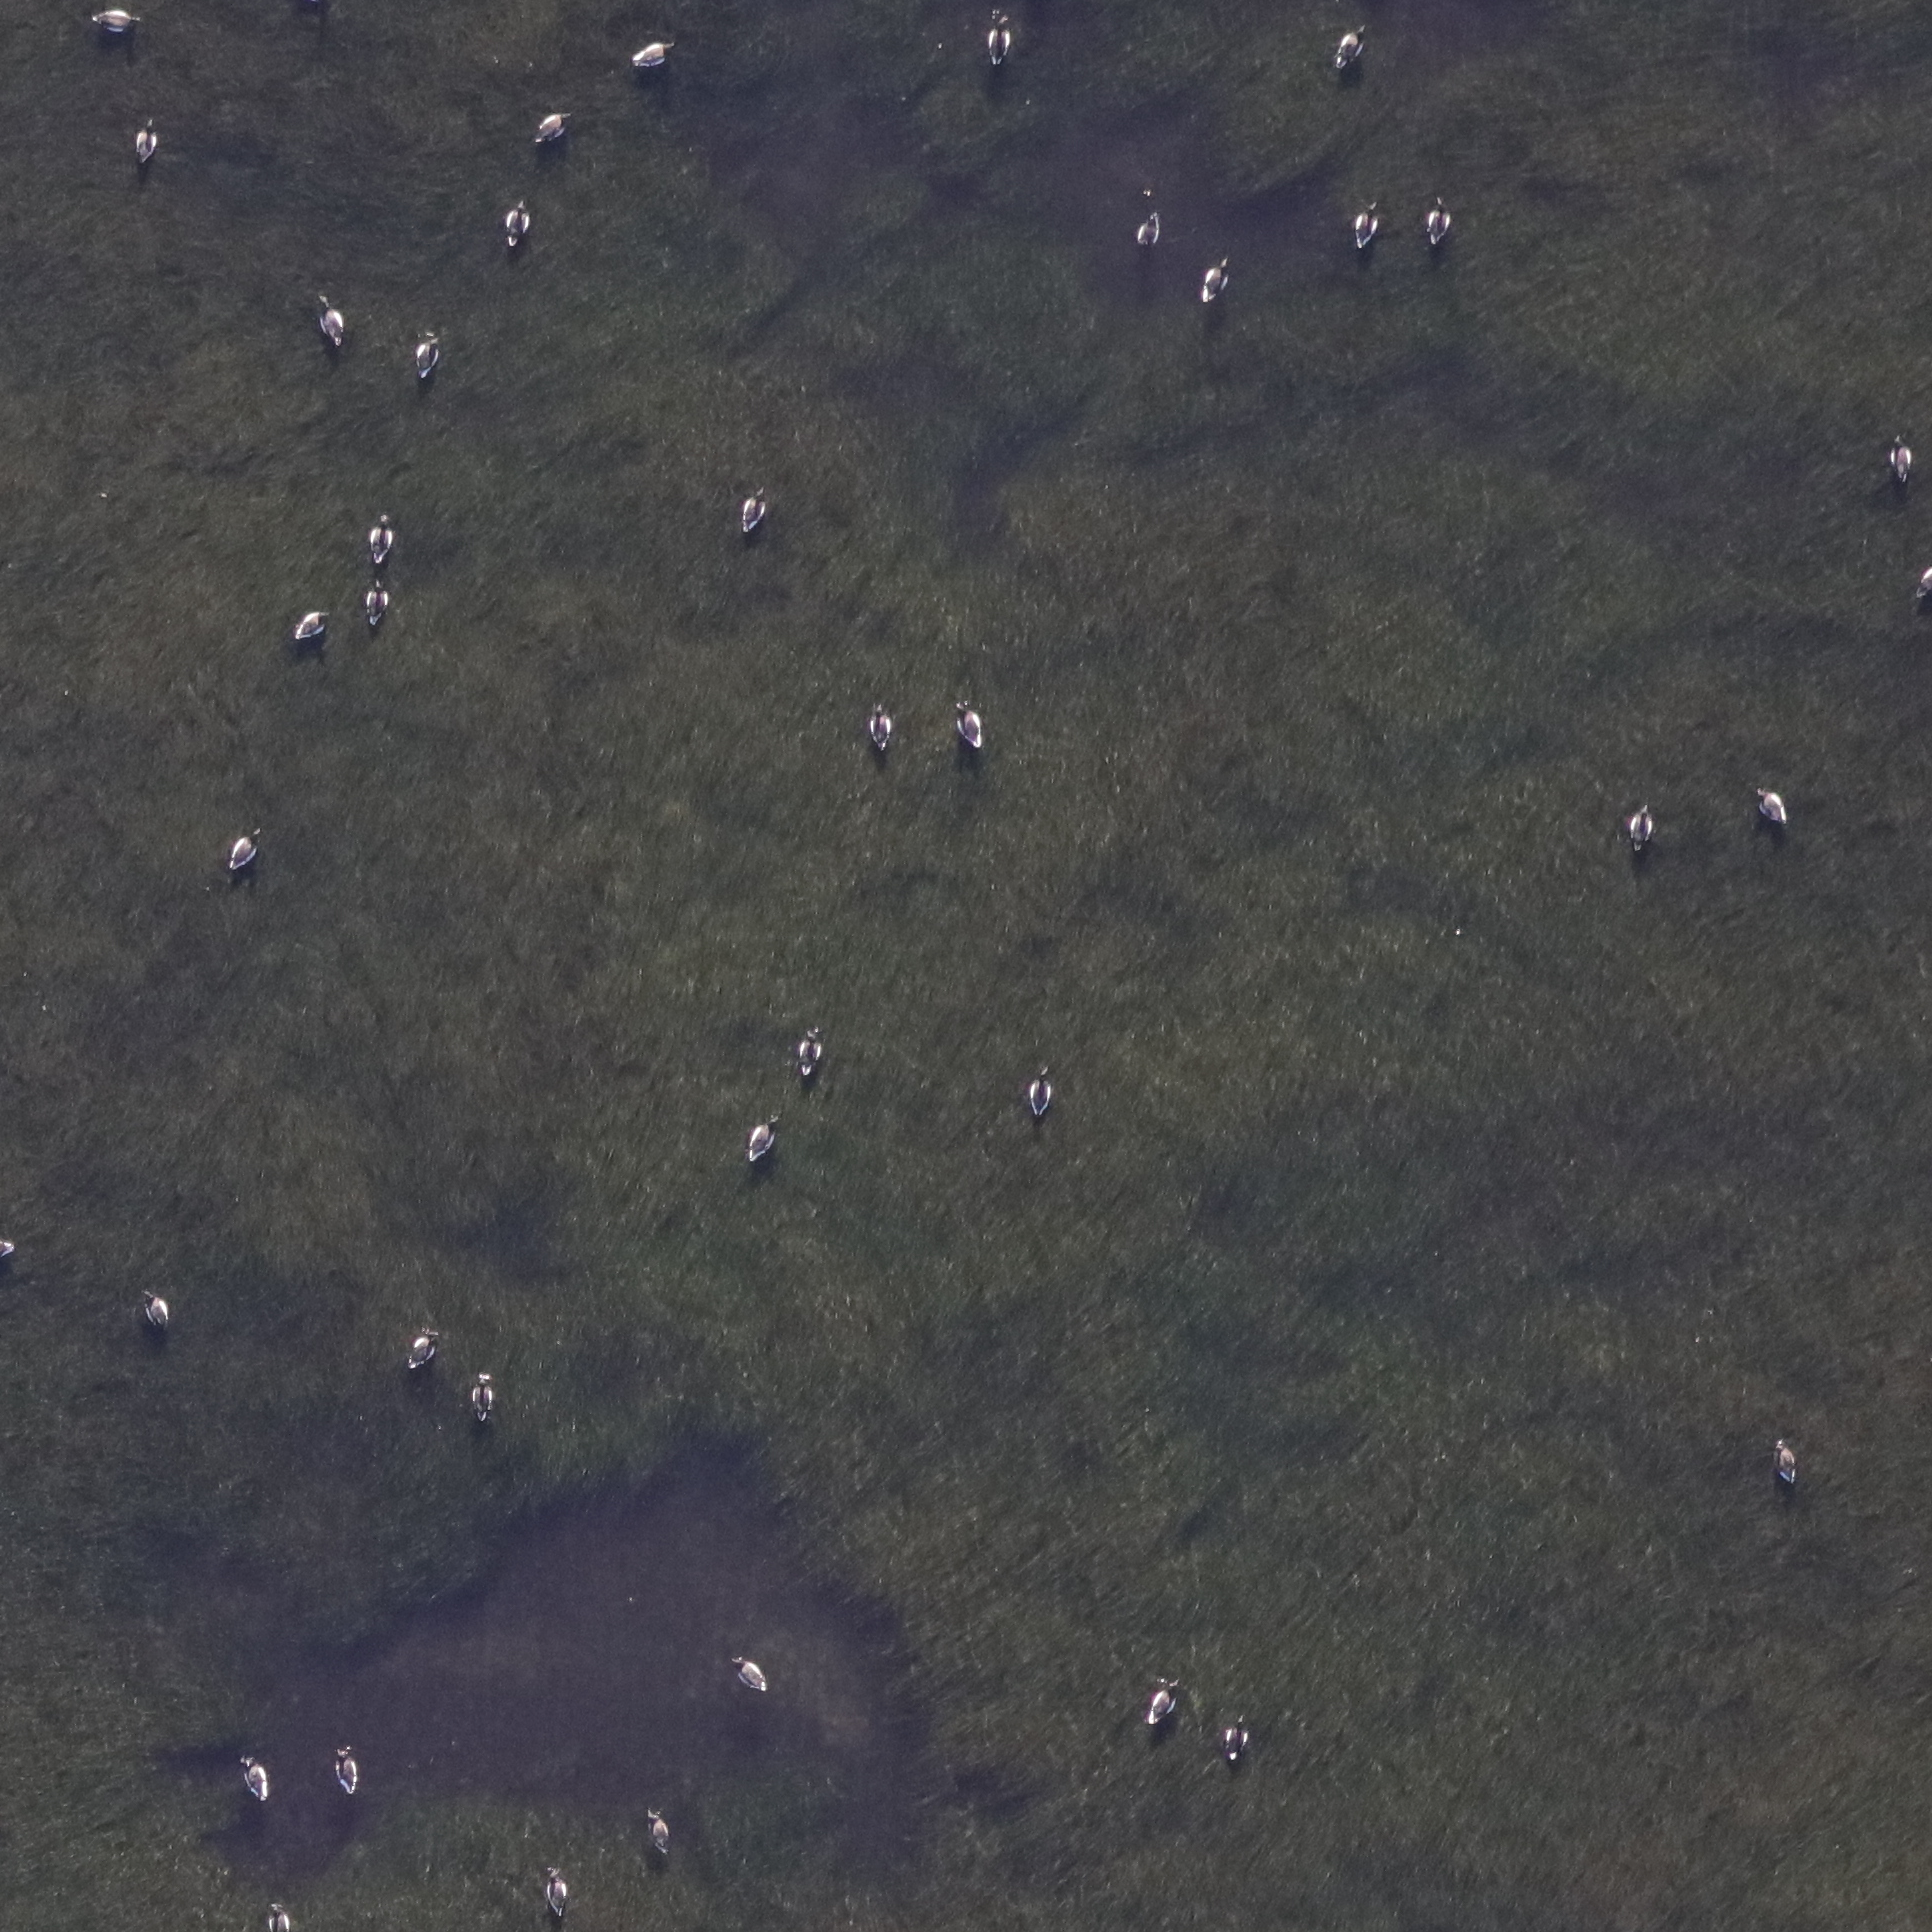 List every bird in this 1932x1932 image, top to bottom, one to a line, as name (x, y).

brant (116, 19)
brant (998, 41)
brant (1350, 47)
brant (650, 54)
brant (551, 128)
brant (145, 143)
brant (517, 222)
brant (1438, 222)
brant (1367, 228)
brant (1148, 233)
brant (1215, 280)
brant (330, 323)
brant (425, 357)
brant (1901, 460)
brant (753, 512)
brant (381, 540)
brant (376, 600)
brant (309, 625)
brant (968, 725)
brant (880, 726)
brant (1771, 805)
brant (1641, 828)
brant (242, 851)
brant (808, 1053)
brant (1038, 1094)
brant (760, 1142)
brant (155, 1311)
brant (422, 1351)
brant (481, 1397)
brant (1786, 1461)
brant (749, 1673)
brant (1160, 1703)
brant (1235, 1743)
brant (346, 1772)
brant (253, 1778)
brant (657, 1833)
brant (555, 1895)
brant (280, 1926)